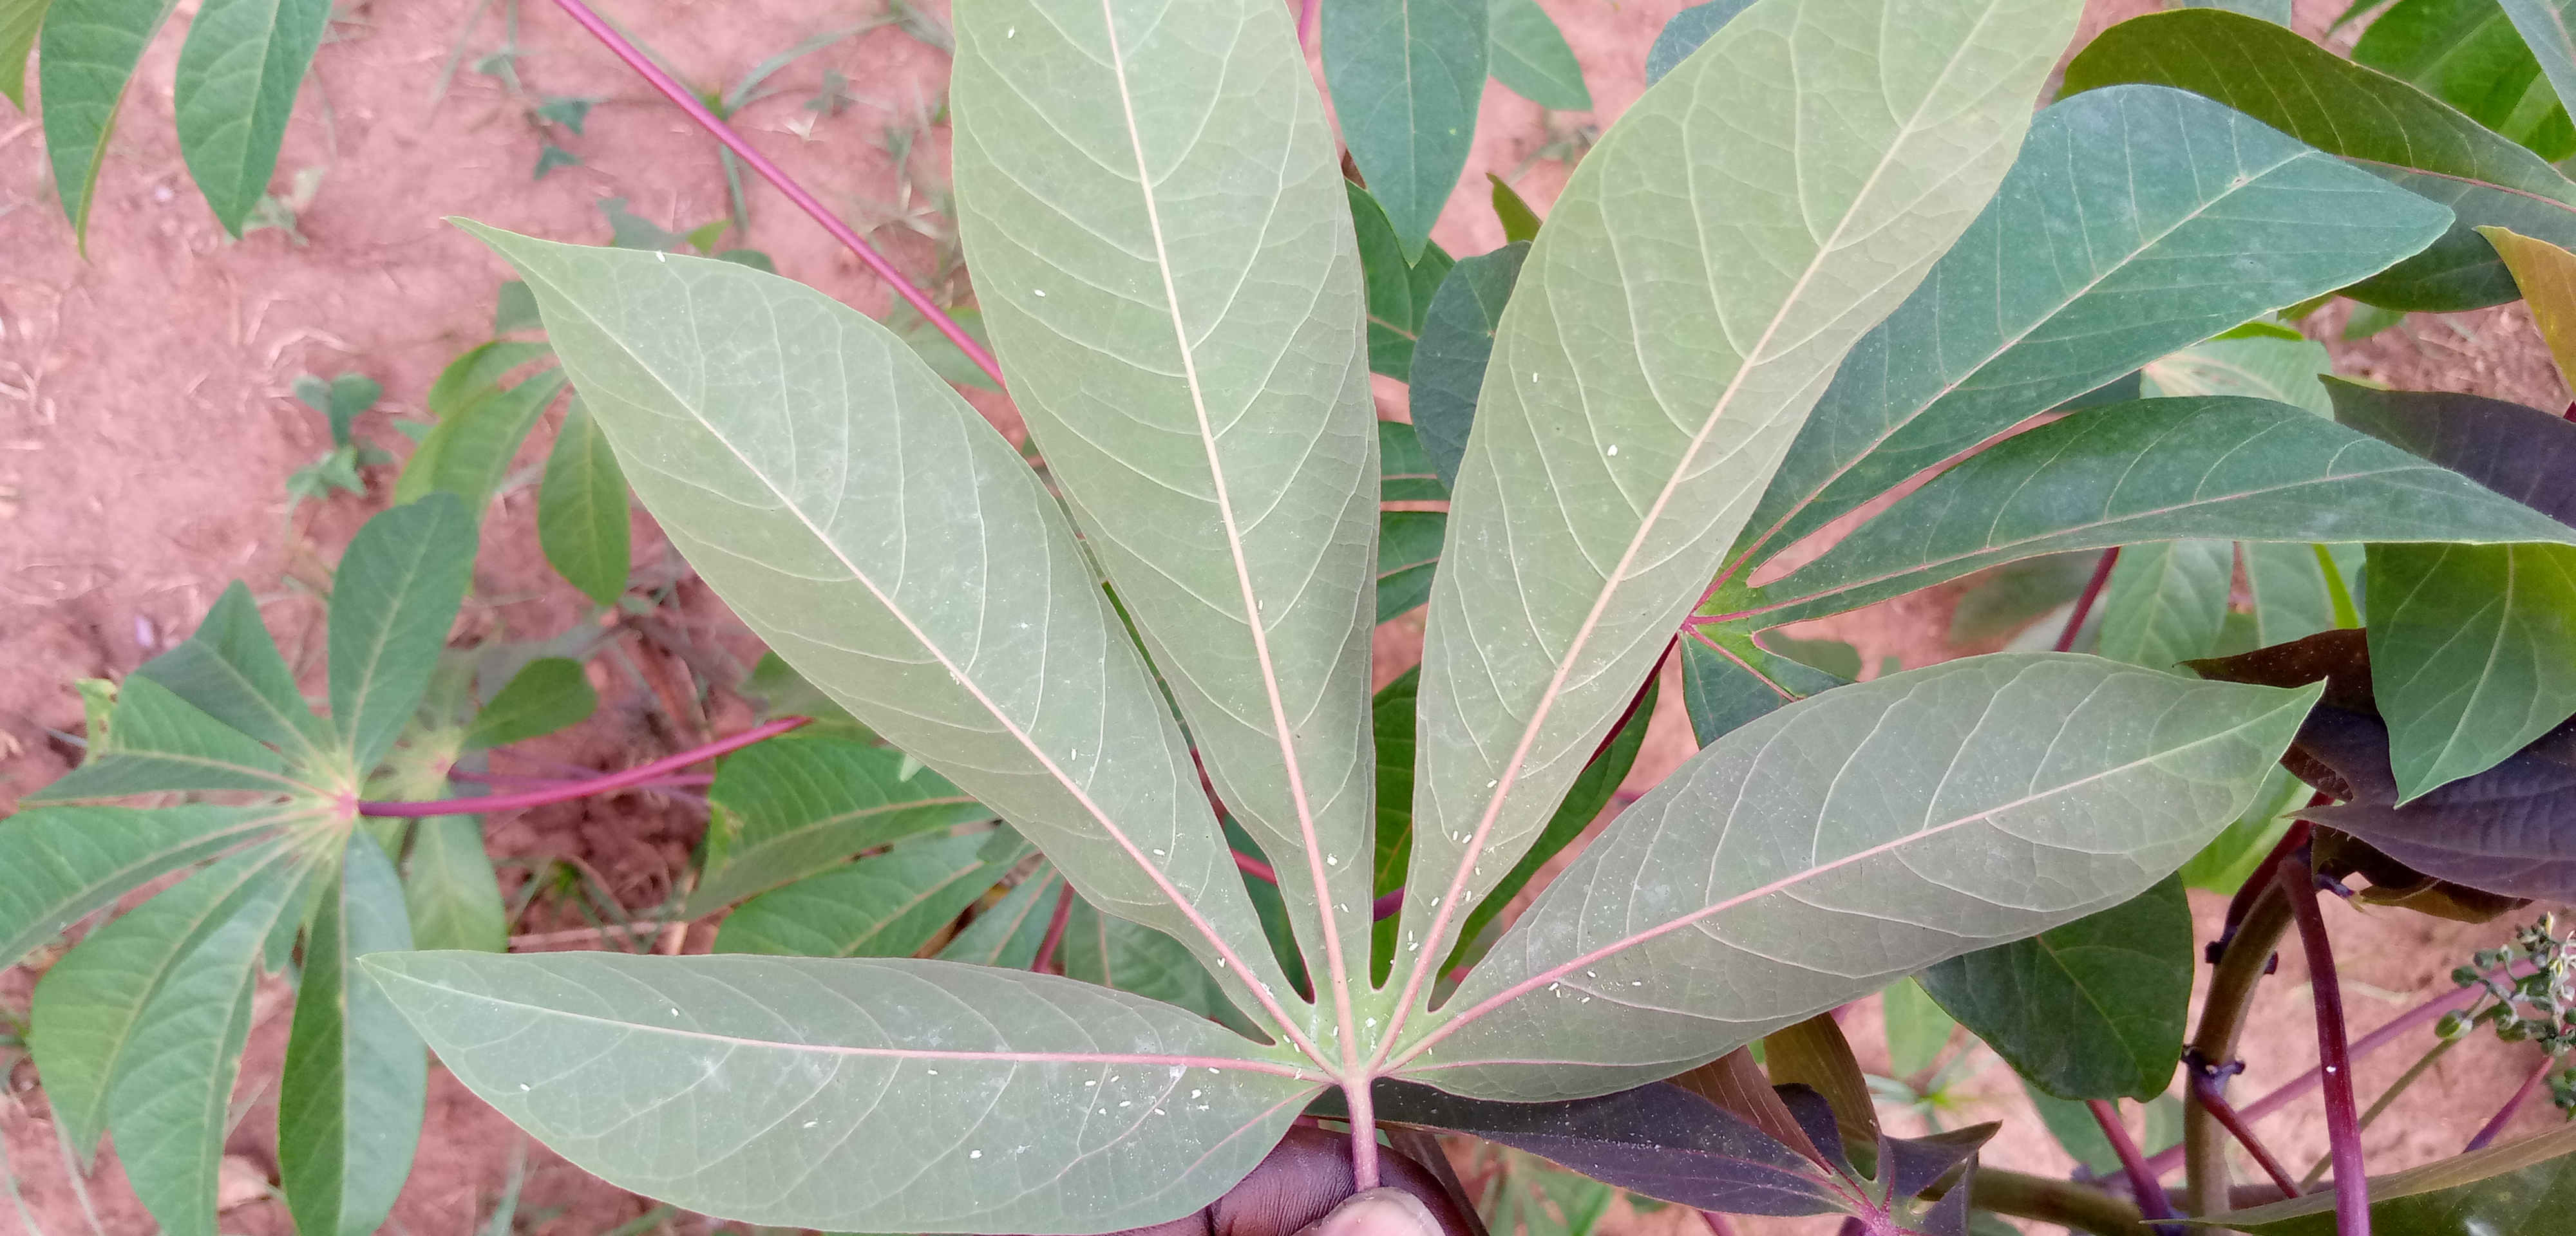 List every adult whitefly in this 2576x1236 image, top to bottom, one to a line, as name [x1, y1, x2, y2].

whitefly [1005, 24, 1017, 41]
whitefly [654, 248, 667, 264]
whitefly [1031, 287, 1049, 300]
whitefly [1530, 369, 1540, 388]
whitefly [1605, 443, 1620, 458]
whitefly [1257, 596, 1264, 612]
whitefly [1070, 745, 1078, 762]
whitefly [1486, 778, 1498, 791]
whitefly [1450, 828, 1459, 842]
whitefly [1461, 832, 1474, 844]
whitefly [1151, 846, 1167, 857]
whitefly [1324, 853, 1342, 866]
whitefly [1472, 864, 1482, 877]
whitefly [1464, 888, 1473, 905]
whitefly [1428, 895, 1440, 908]
whitefly [1338, 901, 1349, 913]
whitefly [1407, 928, 1414, 944]
whitefly [1407, 941, 1421, 953]
whitefly [1216, 957, 1227, 969]
whitefly [1586, 968, 1597, 979]
whitefly [1631, 979, 1642, 989]
whitefly [1548, 980, 1561, 991]
whitefly [1555, 988, 1562, 1000]
whitefly [1579, 995, 1591, 1006]
whitefly [670, 1005, 682, 1016]
whitefly [1364, 1015, 1380, 1029]
whitefly [1331, 1024, 1340, 1038]
whitefly [1282, 1032, 1291, 1043]
whitefly [1369, 1034, 1378, 1053]
whitefly [1293, 1041, 1302, 1053]
whitefly [1426, 1045, 1434, 1057]
whitefly [1207, 1066, 1220, 1074]
whitefly [927, 1067, 939, 1077]
whitefly [1168, 1067, 1180, 1080]
whitefly [1110, 1072, 1121, 1083]
whitefly [1083, 1078, 1097, 1088]
whitefly [520, 1081, 531, 1093]
whitefly [1188, 1087, 1202, 1101]
whitefly [1117, 1099, 1132, 1108]
whitefly [1195, 1103, 1210, 1113]
whitefly [1096, 1107, 1108, 1116]
whitefly [1153, 1107, 1168, 1118]
whitefly [800, 1119, 819, 1129]
whitefly [969, 1148, 983, 1161]